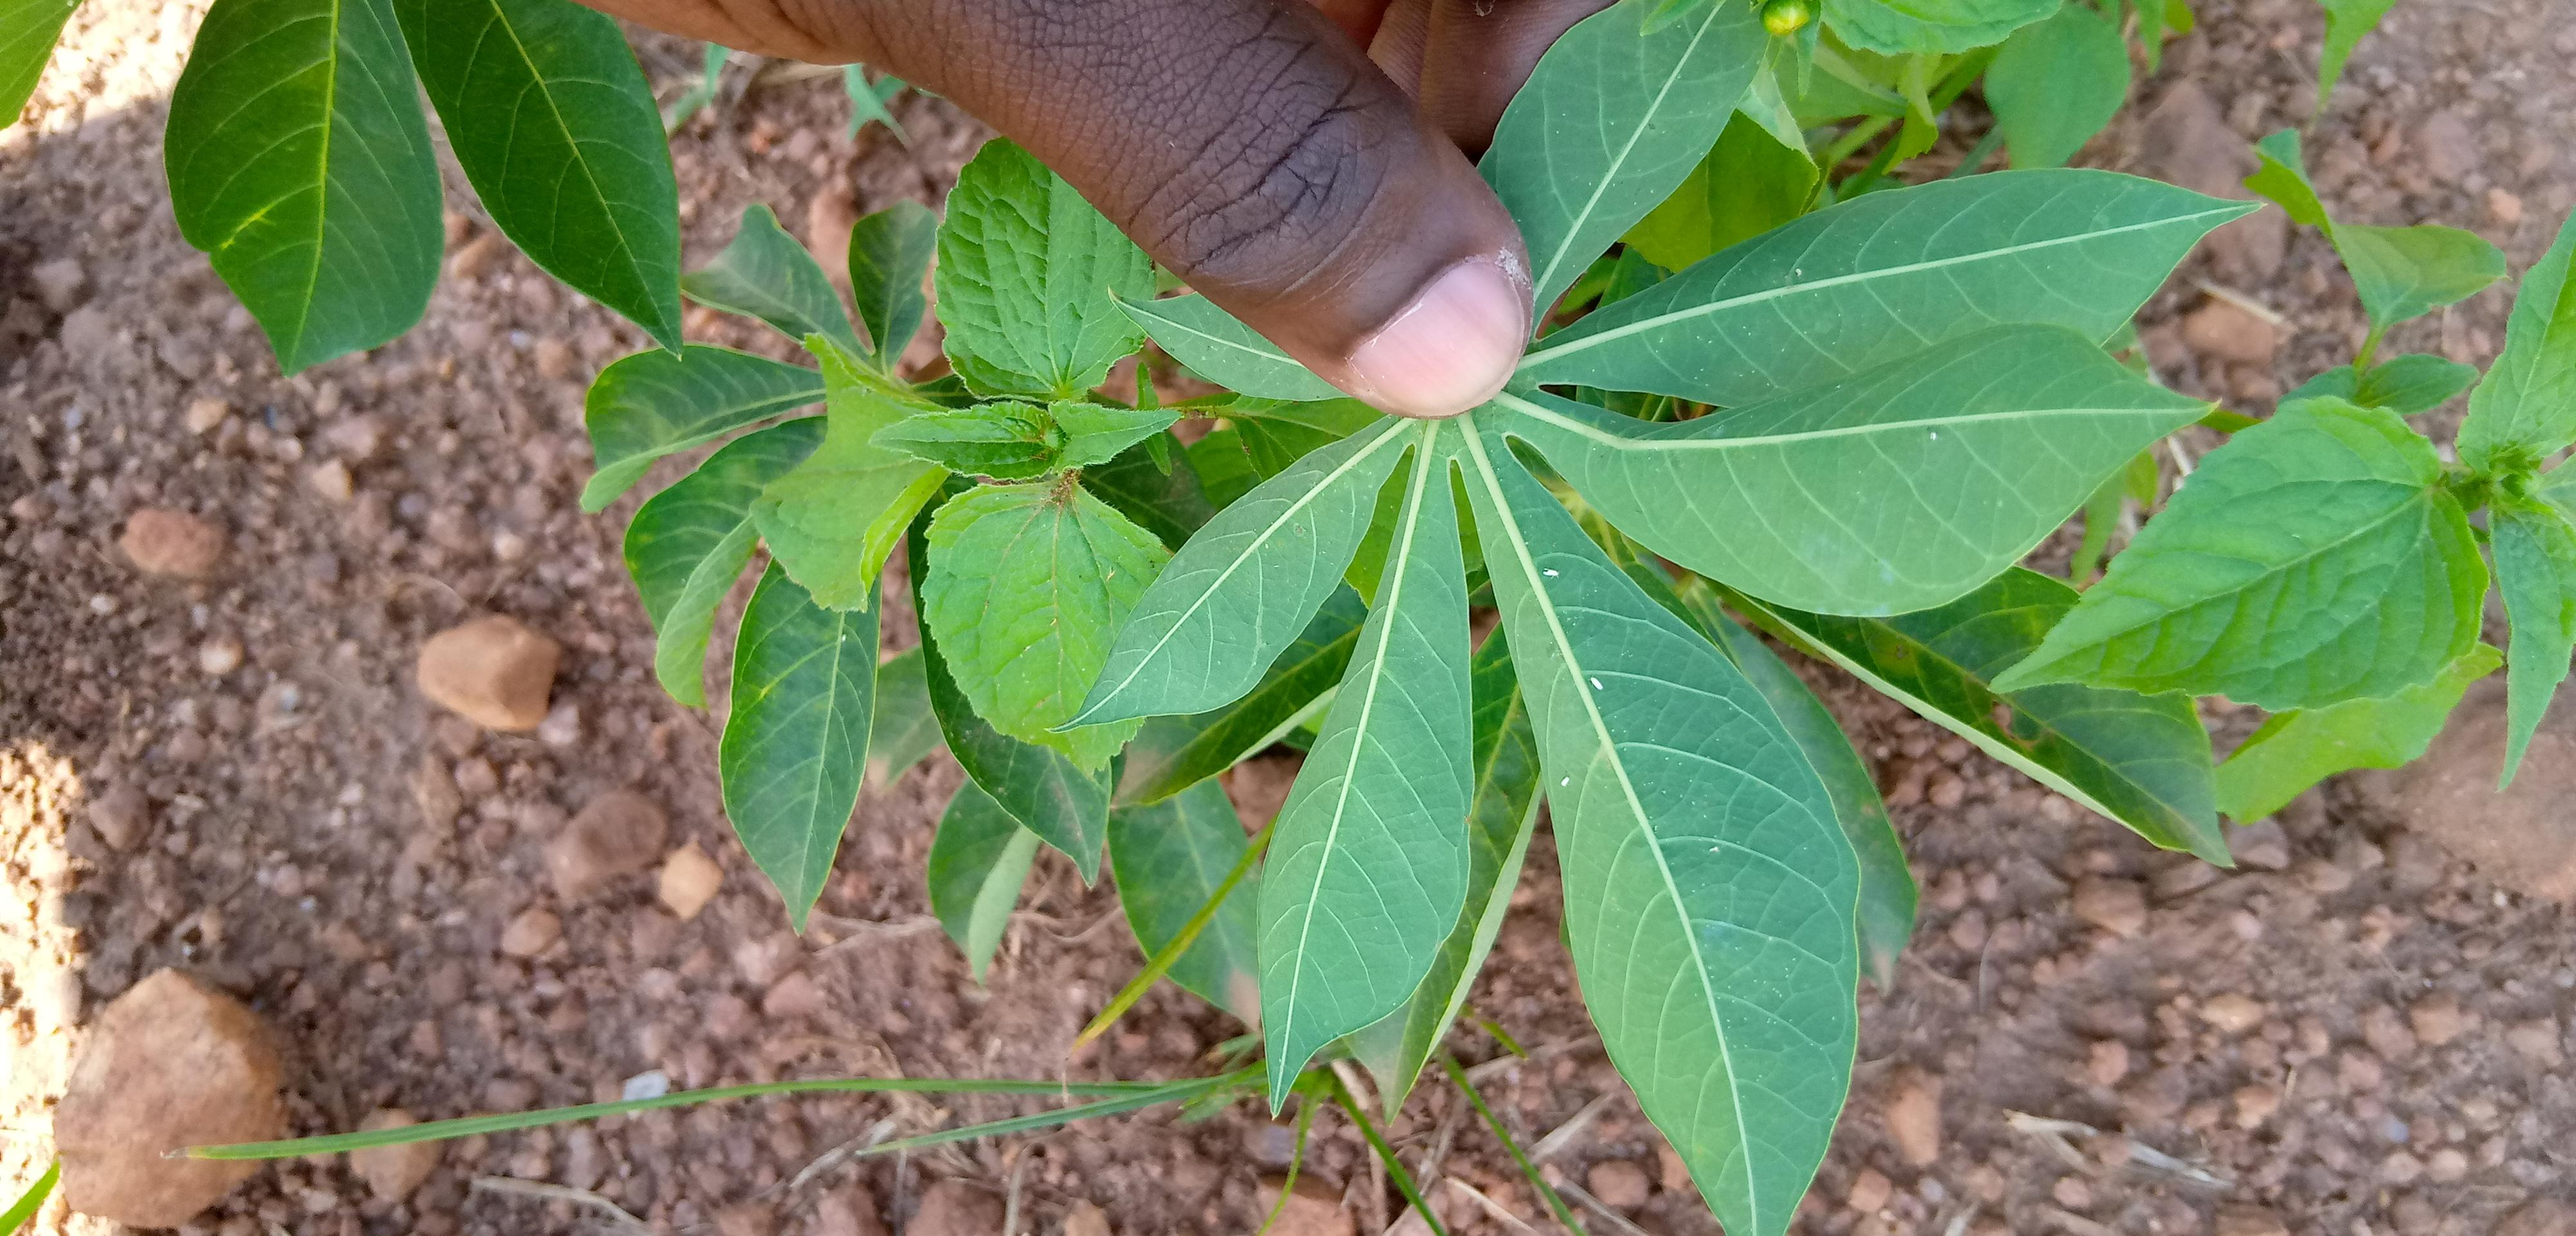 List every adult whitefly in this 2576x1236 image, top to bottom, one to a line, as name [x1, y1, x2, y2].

whitefly [1794, 267, 1804, 278]
whitefly [1928, 429, 1938, 442]
whitefly [1541, 566, 1560, 580]
whitefly [1589, 675, 1605, 692]
whitefly [1560, 775, 1570, 789]